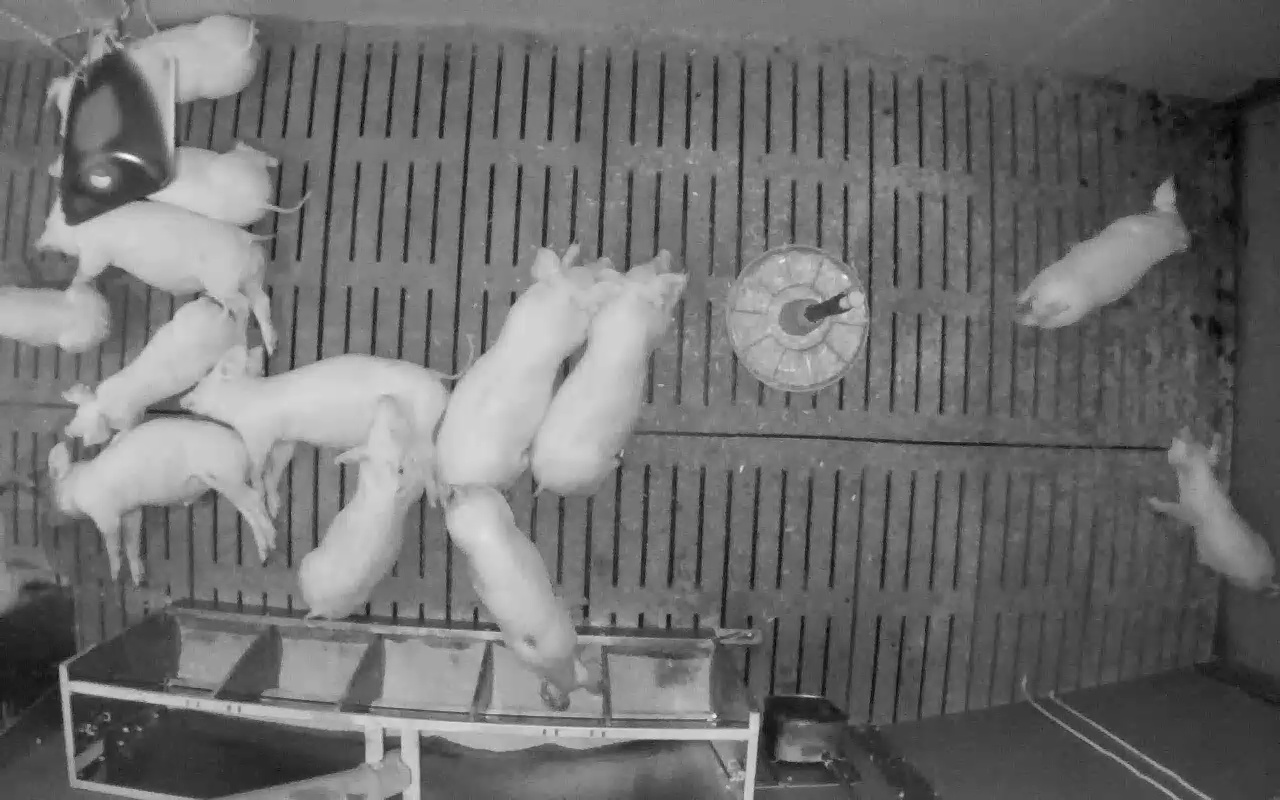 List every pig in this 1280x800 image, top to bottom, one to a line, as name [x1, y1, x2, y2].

pig [45, 13, 262, 137]
pig [45, 140, 314, 228]
pig [1015, 176, 1194, 329]
pig [34, 193, 278, 356]
pig [431, 240, 625, 490]
pig [529, 248, 688, 500]
pig [0, 280, 111, 356]
pig [63, 293, 240, 448]
pig [178, 331, 474, 519]
pig [298, 396, 424, 621]
pig [45, 417, 278, 588]
pig [1148, 426, 1277, 597]
pig [444, 481, 603, 711]